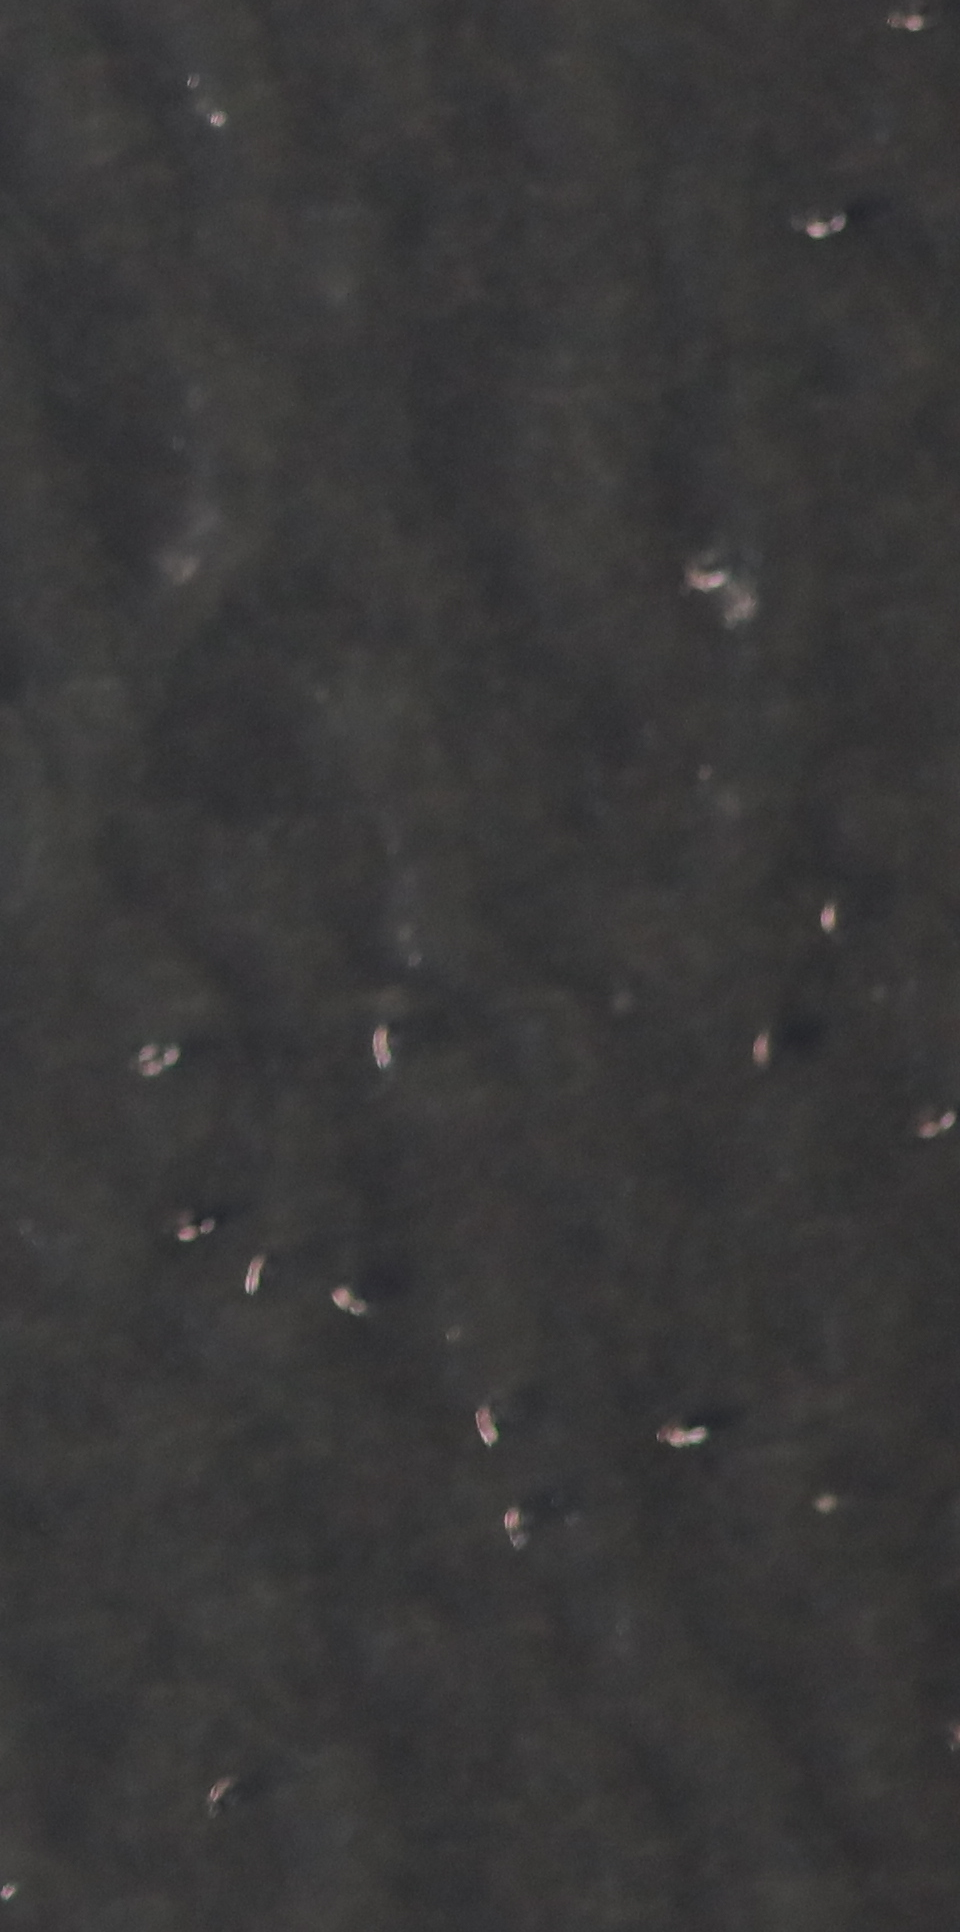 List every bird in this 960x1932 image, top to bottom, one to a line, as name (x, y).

brant (918, 17)
brant (816, 222)
other bird (701, 571)
brant (829, 917)
brant (388, 1048)
other bird (762, 1050)
brant (154, 1059)
brant (928, 1120)
brant (193, 1227)
brant (258, 1276)
brant (351, 1306)
brant (488, 1421)
brant (678, 1429)
brant (514, 1524)
brant (229, 1787)